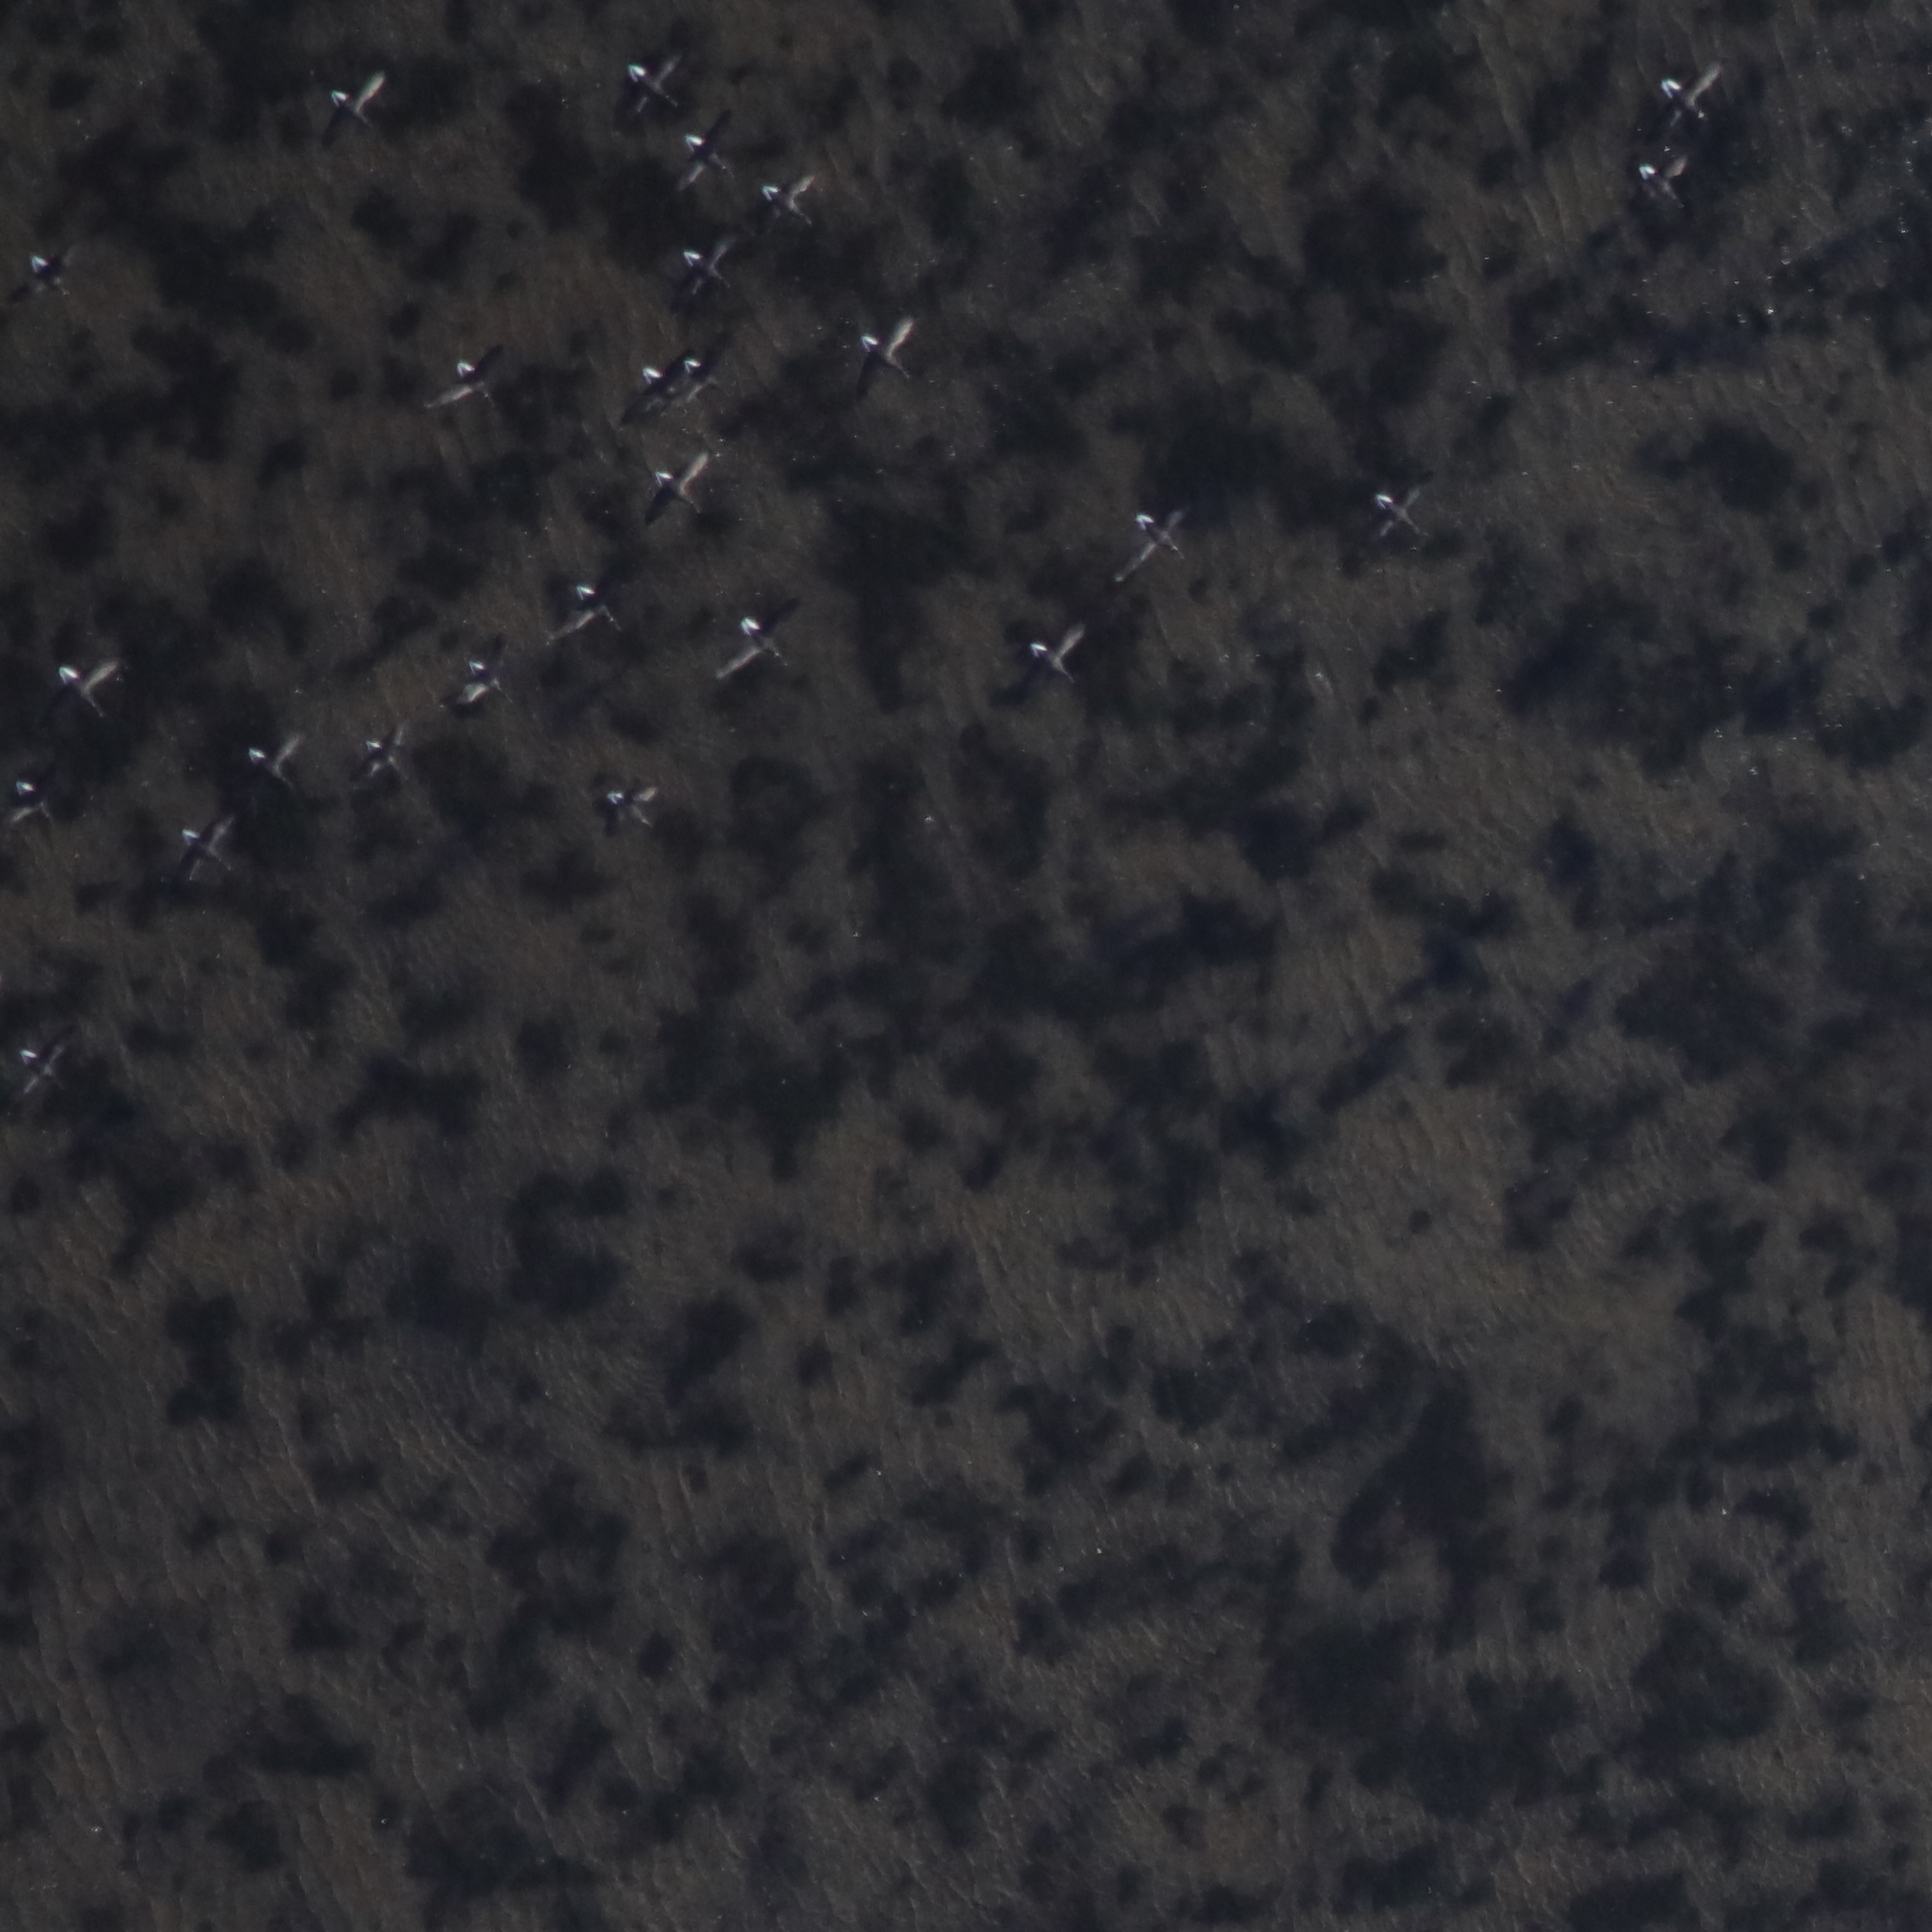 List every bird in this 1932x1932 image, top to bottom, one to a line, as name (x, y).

brant (649, 88)
brant (1678, 95)
brant (349, 108)
brant (704, 153)
brant (1660, 188)
brant (782, 203)
brant (705, 271)
brant (48, 274)
brant (878, 353)
brant (702, 376)
brant (471, 383)
brant (655, 386)
brant (675, 488)
brant (1398, 512)
brant (1160, 538)
brant (597, 603)
brant (764, 639)
brant (1049, 664)
brant (491, 683)
brant (76, 690)
brant (383, 759)
brant (267, 764)
brant (36, 799)
brant (626, 813)
brant (201, 846)
brant (41, 1067)